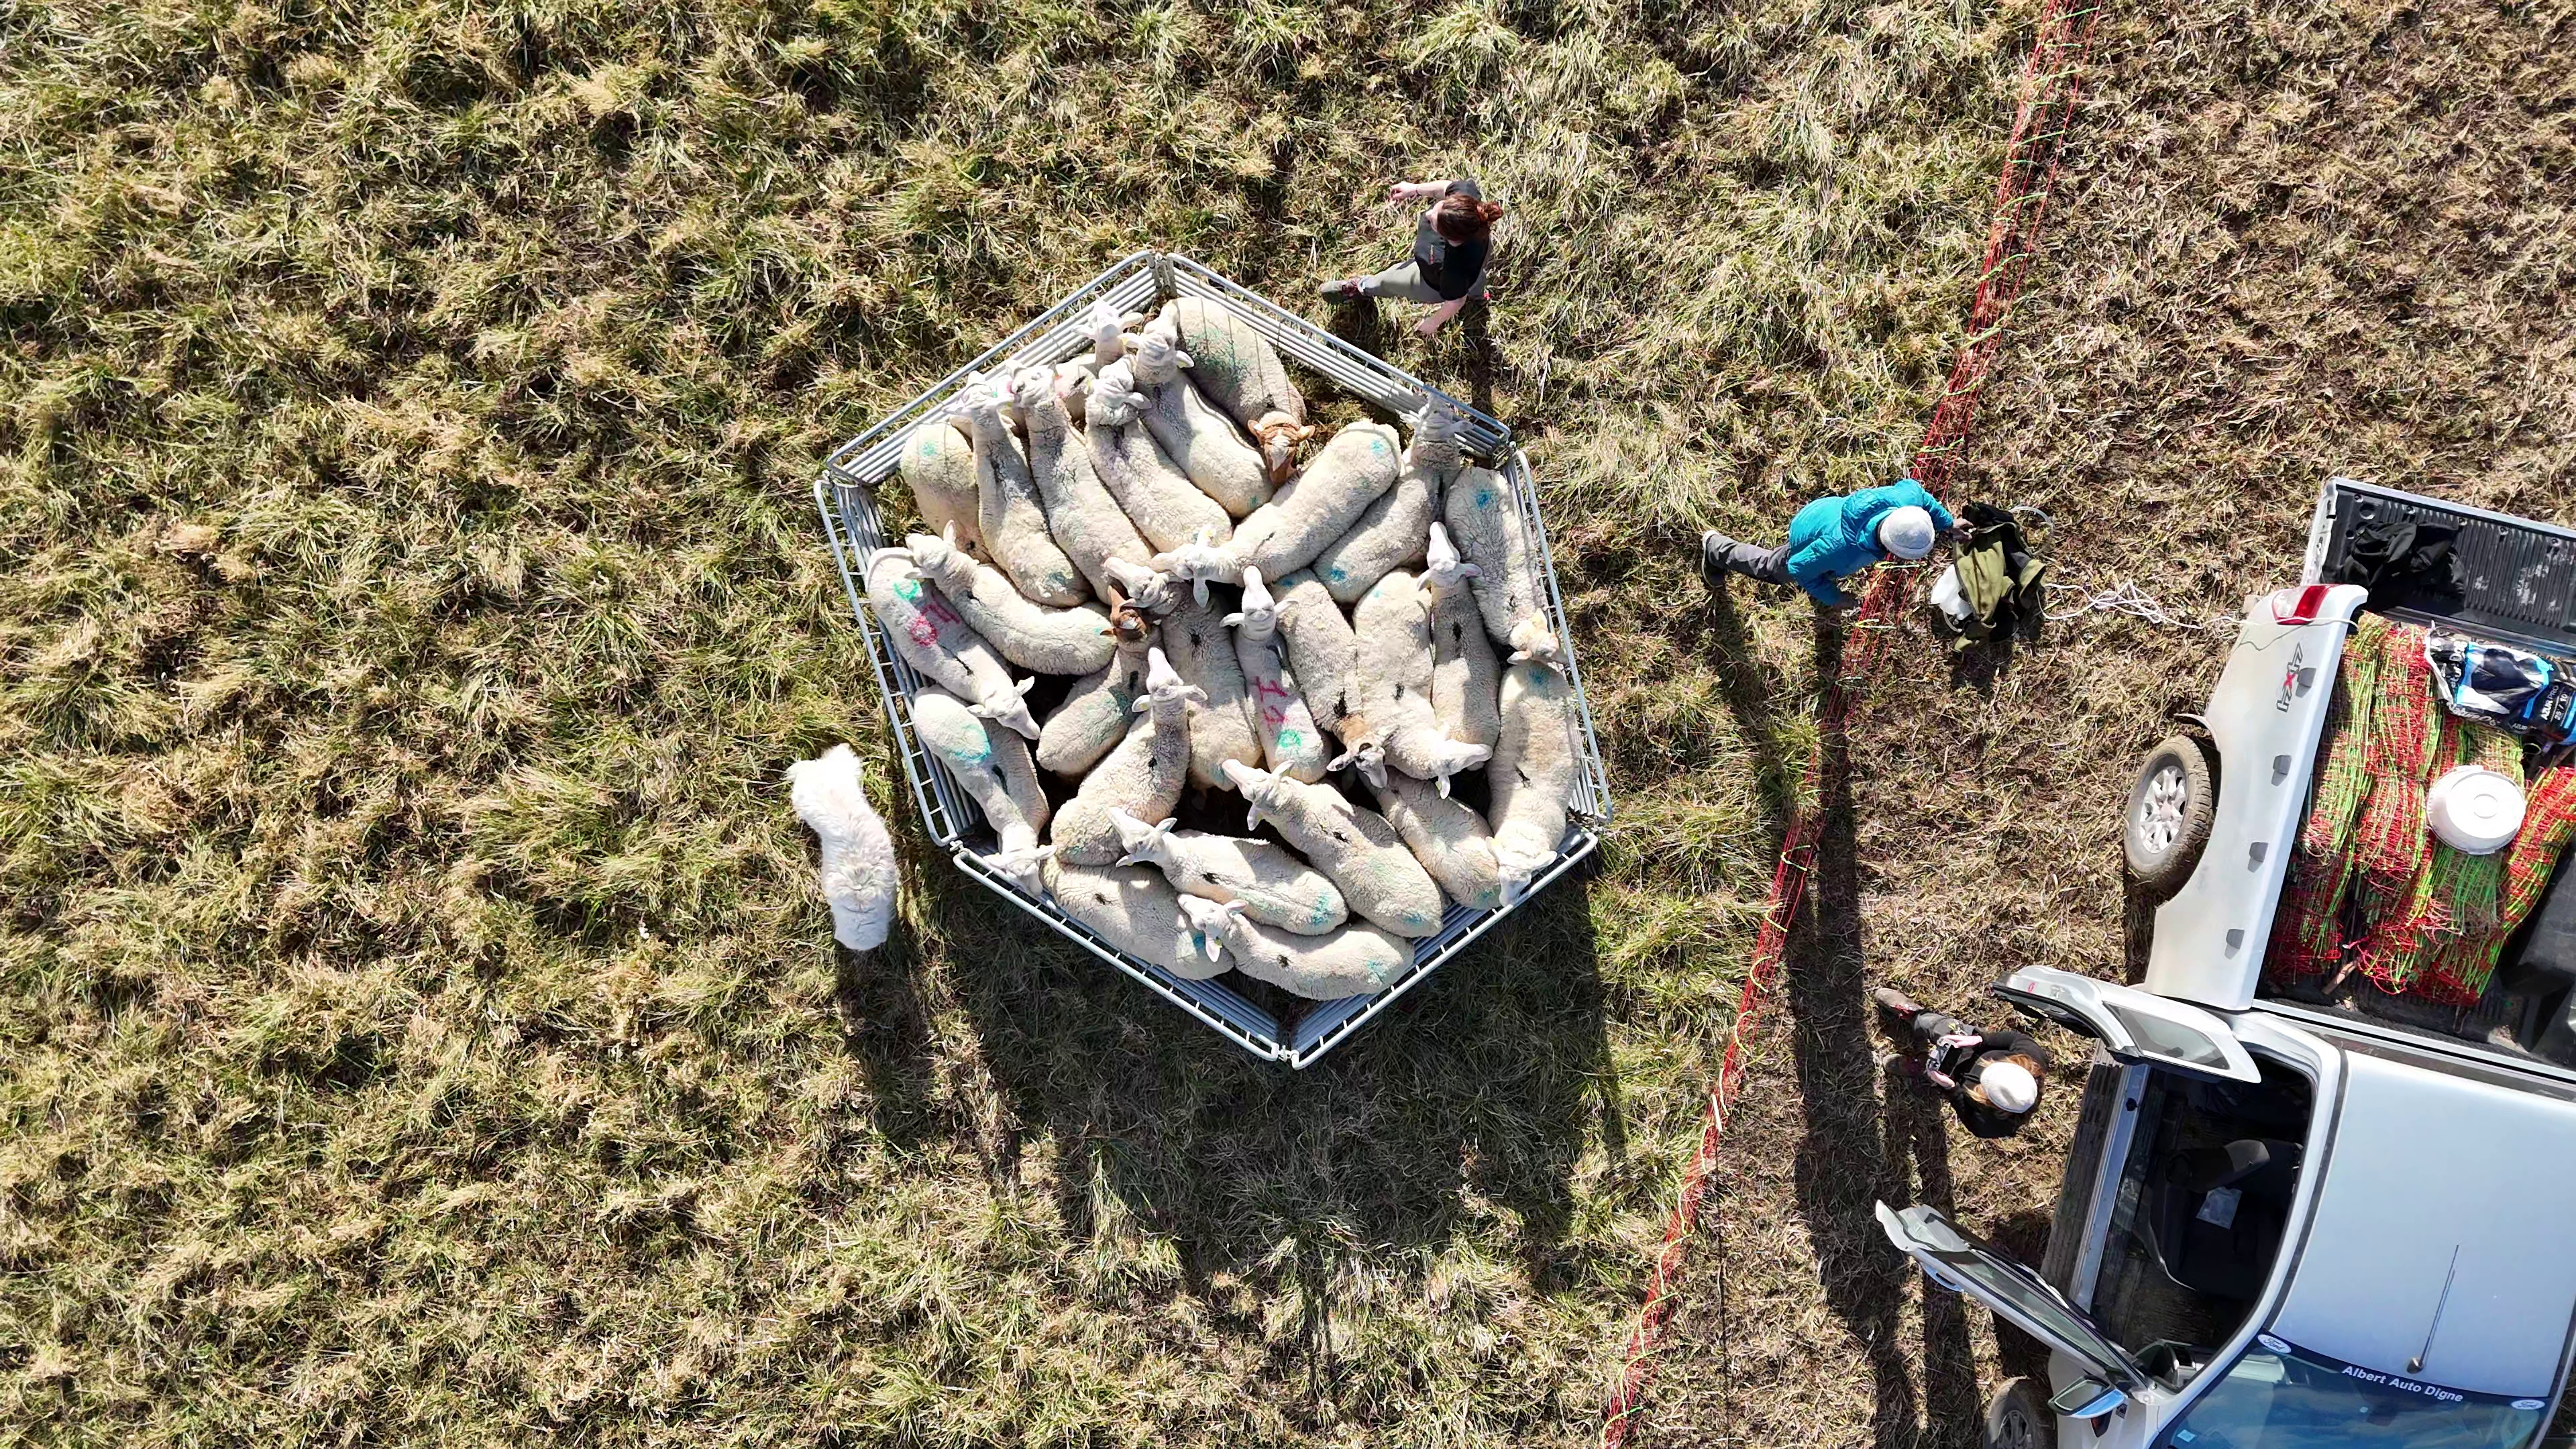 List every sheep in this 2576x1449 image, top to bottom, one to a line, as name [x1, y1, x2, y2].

sheep [1162, 297, 1315, 486]
sheep [948, 300, 1144, 437]
sheep [1119, 301, 1270, 514]
sheep [1083, 353, 1232, 555]
sheep [1003, 359, 1160, 605]
sheep [942, 371, 1083, 608]
sheep [1312, 393, 1472, 603]
sheep [900, 422, 990, 571]
sheep [1151, 421, 1402, 608]
sheep [1444, 468, 1568, 665]
sheep [904, 520, 1120, 674]
sheep [1417, 520, 1504, 769]
sheep [865, 548, 1041, 740]
sheep [1100, 557, 1260, 792]
sheep [1220, 565, 1332, 784]
sheep [1274, 565, 1388, 789]
sheep [1352, 570, 1491, 798]
sheep [1037, 589, 1160, 779]
sheep [1050, 648, 1206, 869]
sheep [1484, 661, 1588, 907]
sheep [914, 683, 1056, 895]
sheep [1371, 757, 1498, 909]
sheep [1221, 759, 1448, 935]
sheep [1105, 807, 1346, 936]
sheep [1047, 859, 1237, 979]
sheep [1176, 892, 1409, 1004]